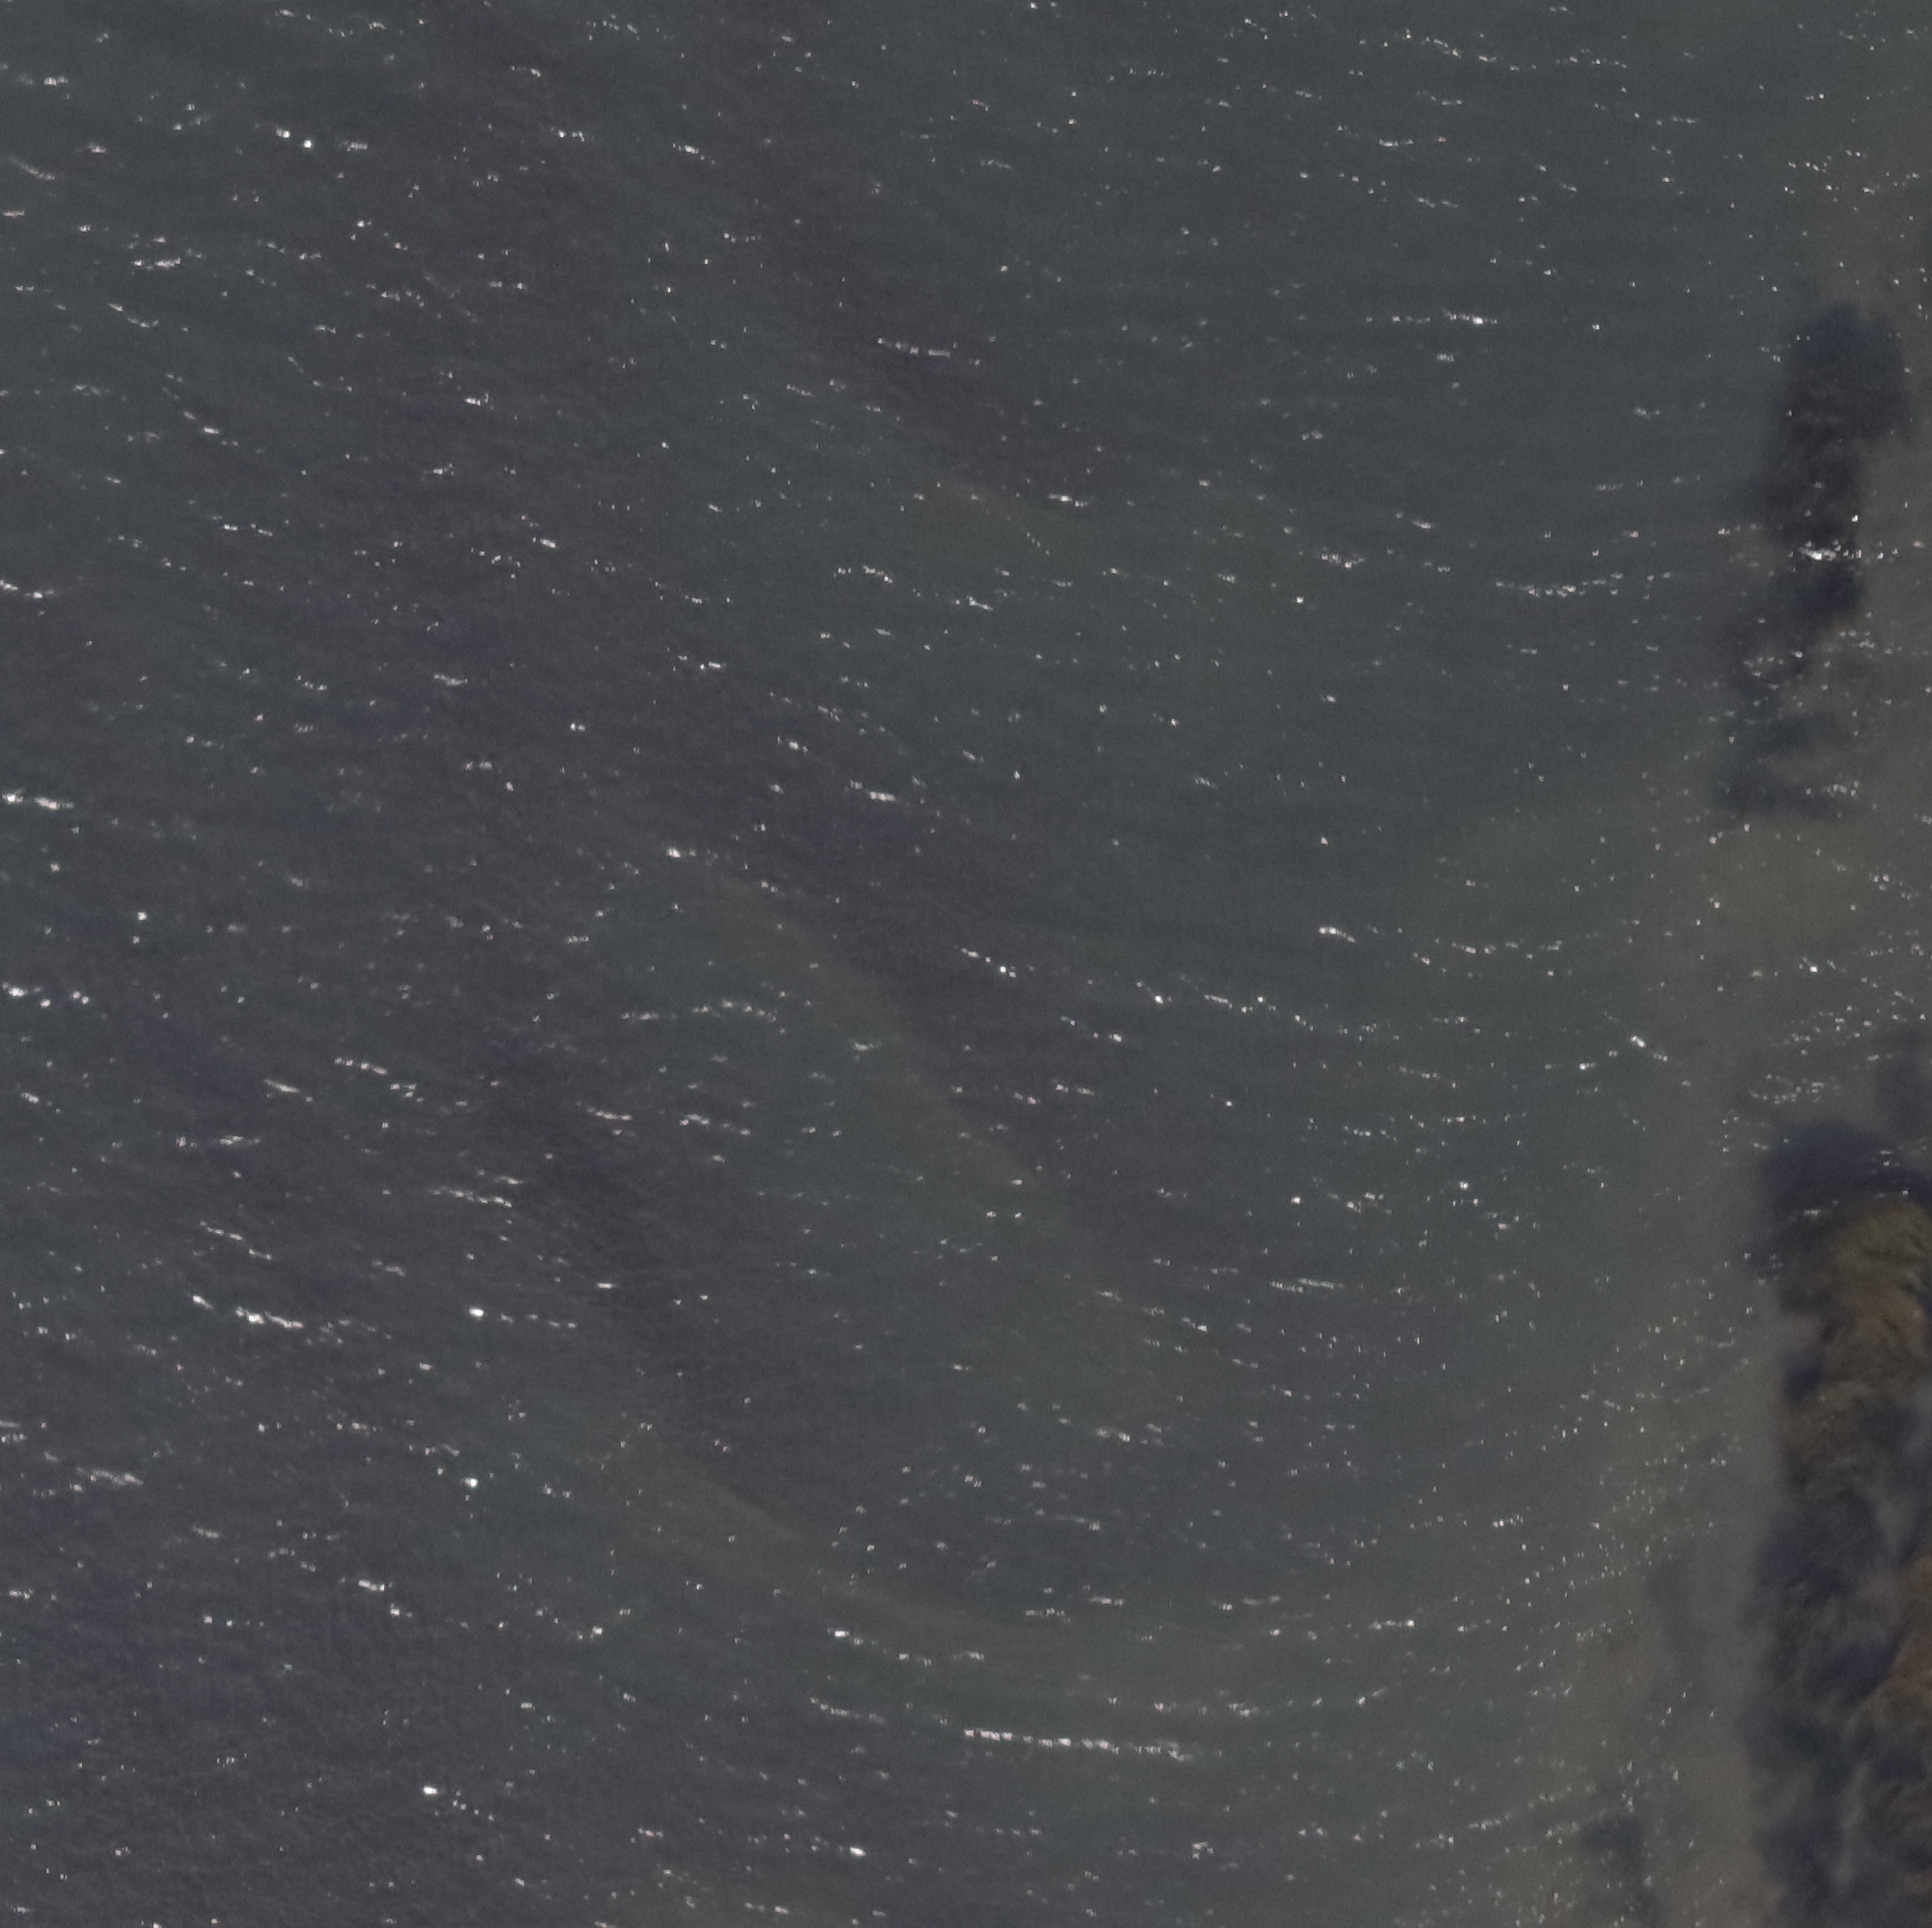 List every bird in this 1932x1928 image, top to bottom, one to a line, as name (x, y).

None